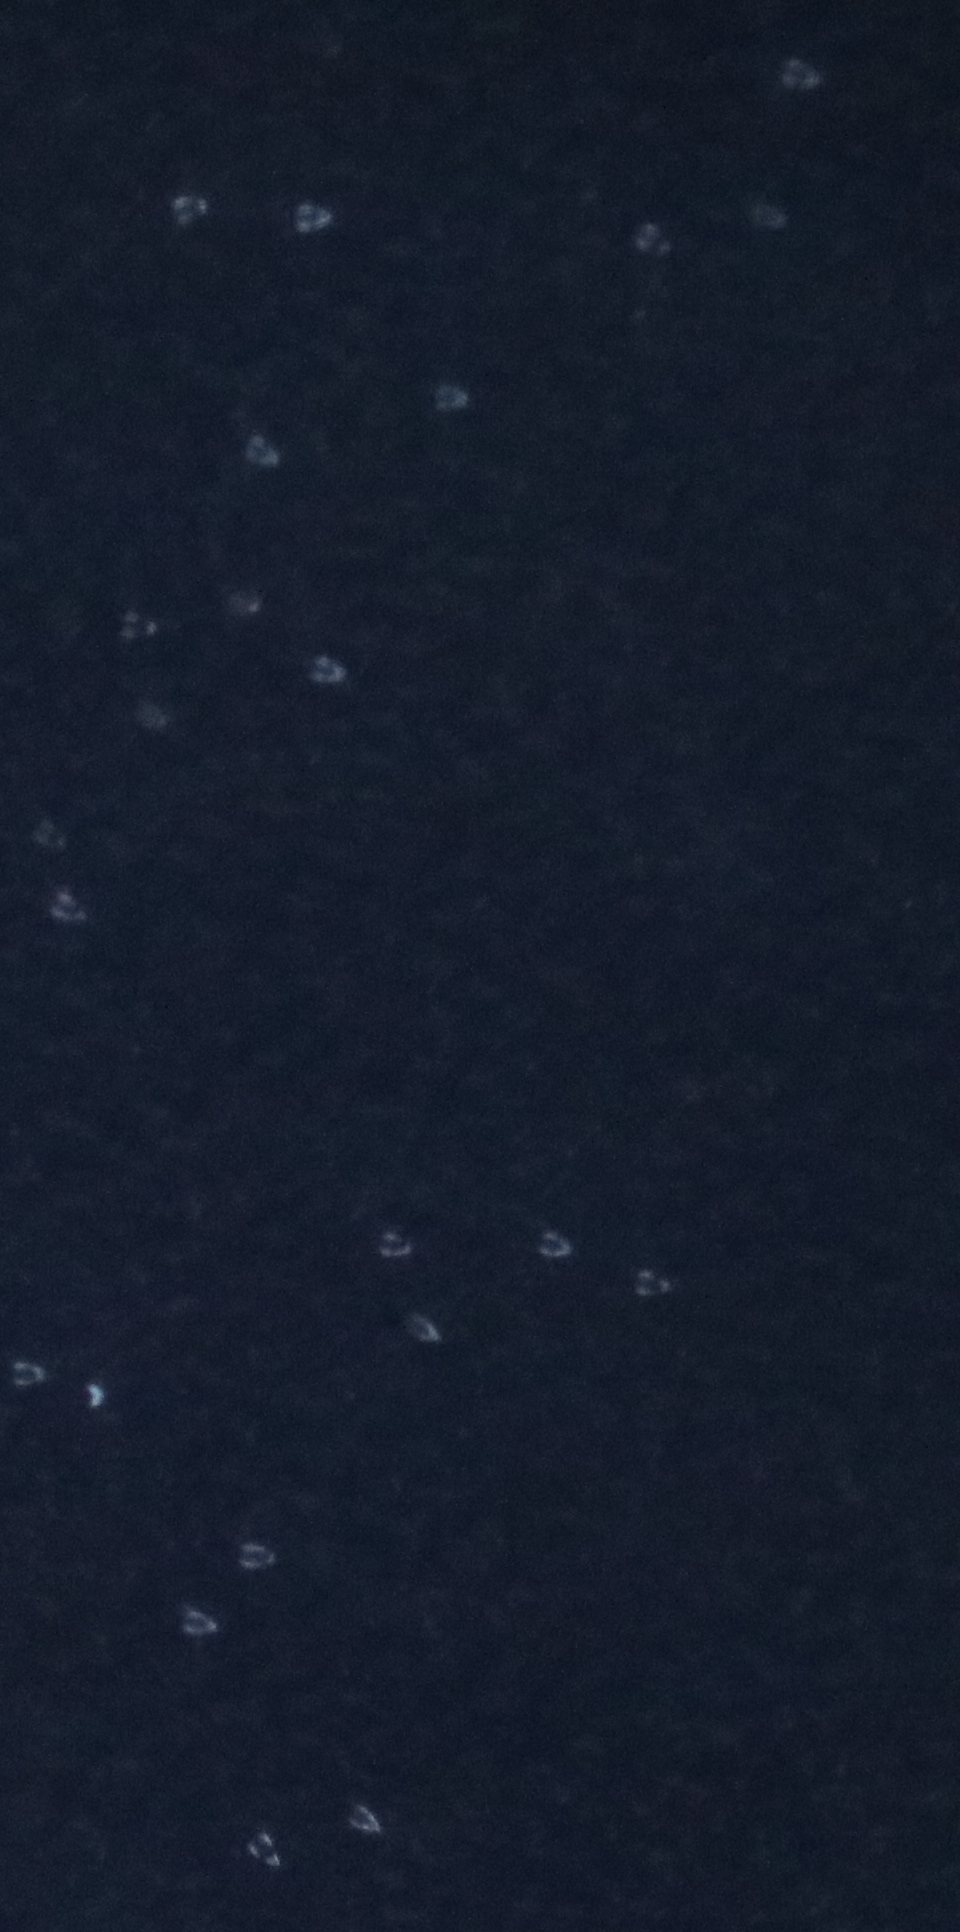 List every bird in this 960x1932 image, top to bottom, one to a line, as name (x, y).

brant (796, 74)
brant (185, 208)
brant (307, 217)
brant (650, 239)
brant (448, 398)
brant (258, 450)
brant (133, 626)
brant (323, 669)
brant (50, 834)
brant (67, 904)
brant (556, 1243)
brant (393, 1246)
brant (647, 1284)
brant (421, 1325)
brant (25, 1371)
brant (256, 1554)
brant (194, 1622)
brant (361, 1818)
brant (263, 1848)